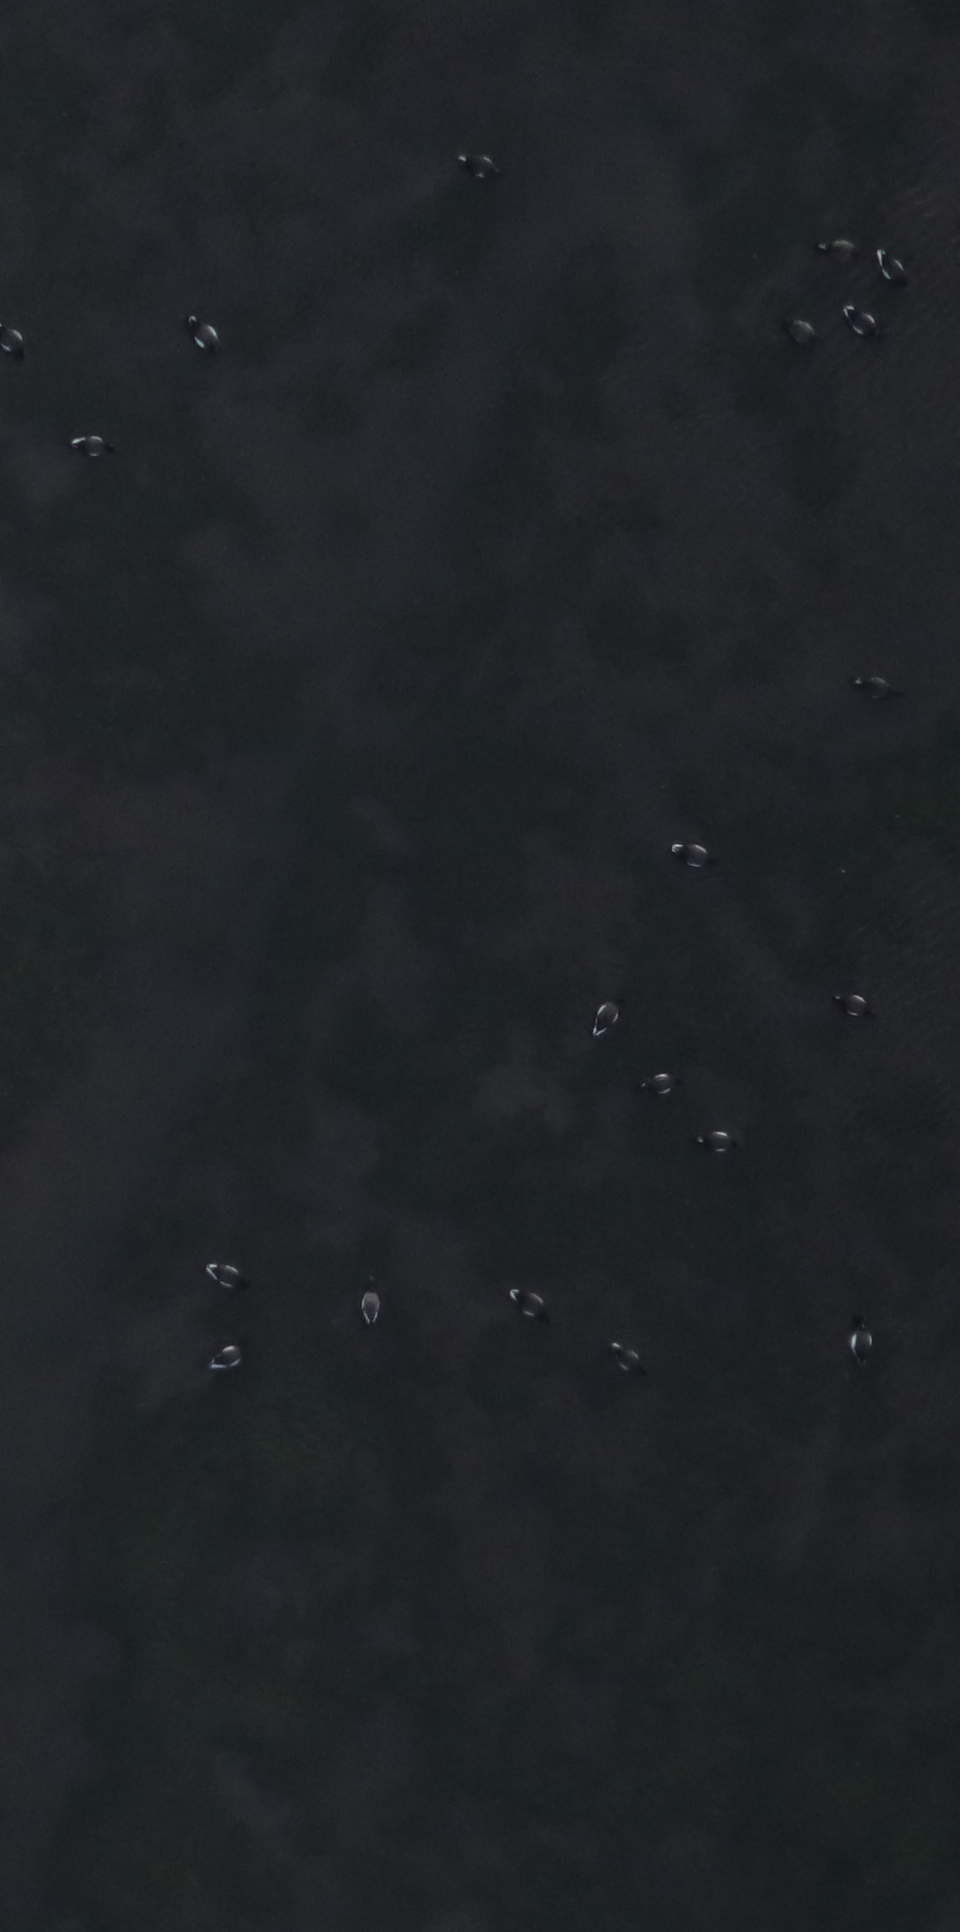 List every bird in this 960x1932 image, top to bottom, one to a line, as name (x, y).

brant (480, 165)
brant (845, 252)
brant (891, 266)
brant (860, 320)
brant (203, 333)
brant (797, 334)
brant (7, 337)
brant (90, 445)
brant (874, 686)
brant (692, 853)
brant (853, 1005)
brant (605, 1016)
brant (659, 1082)
brant (717, 1140)
brant (226, 1275)
brant (526, 1302)
brant (371, 1304)
brant (862, 1341)
brant (227, 1357)
brant (625, 1357)